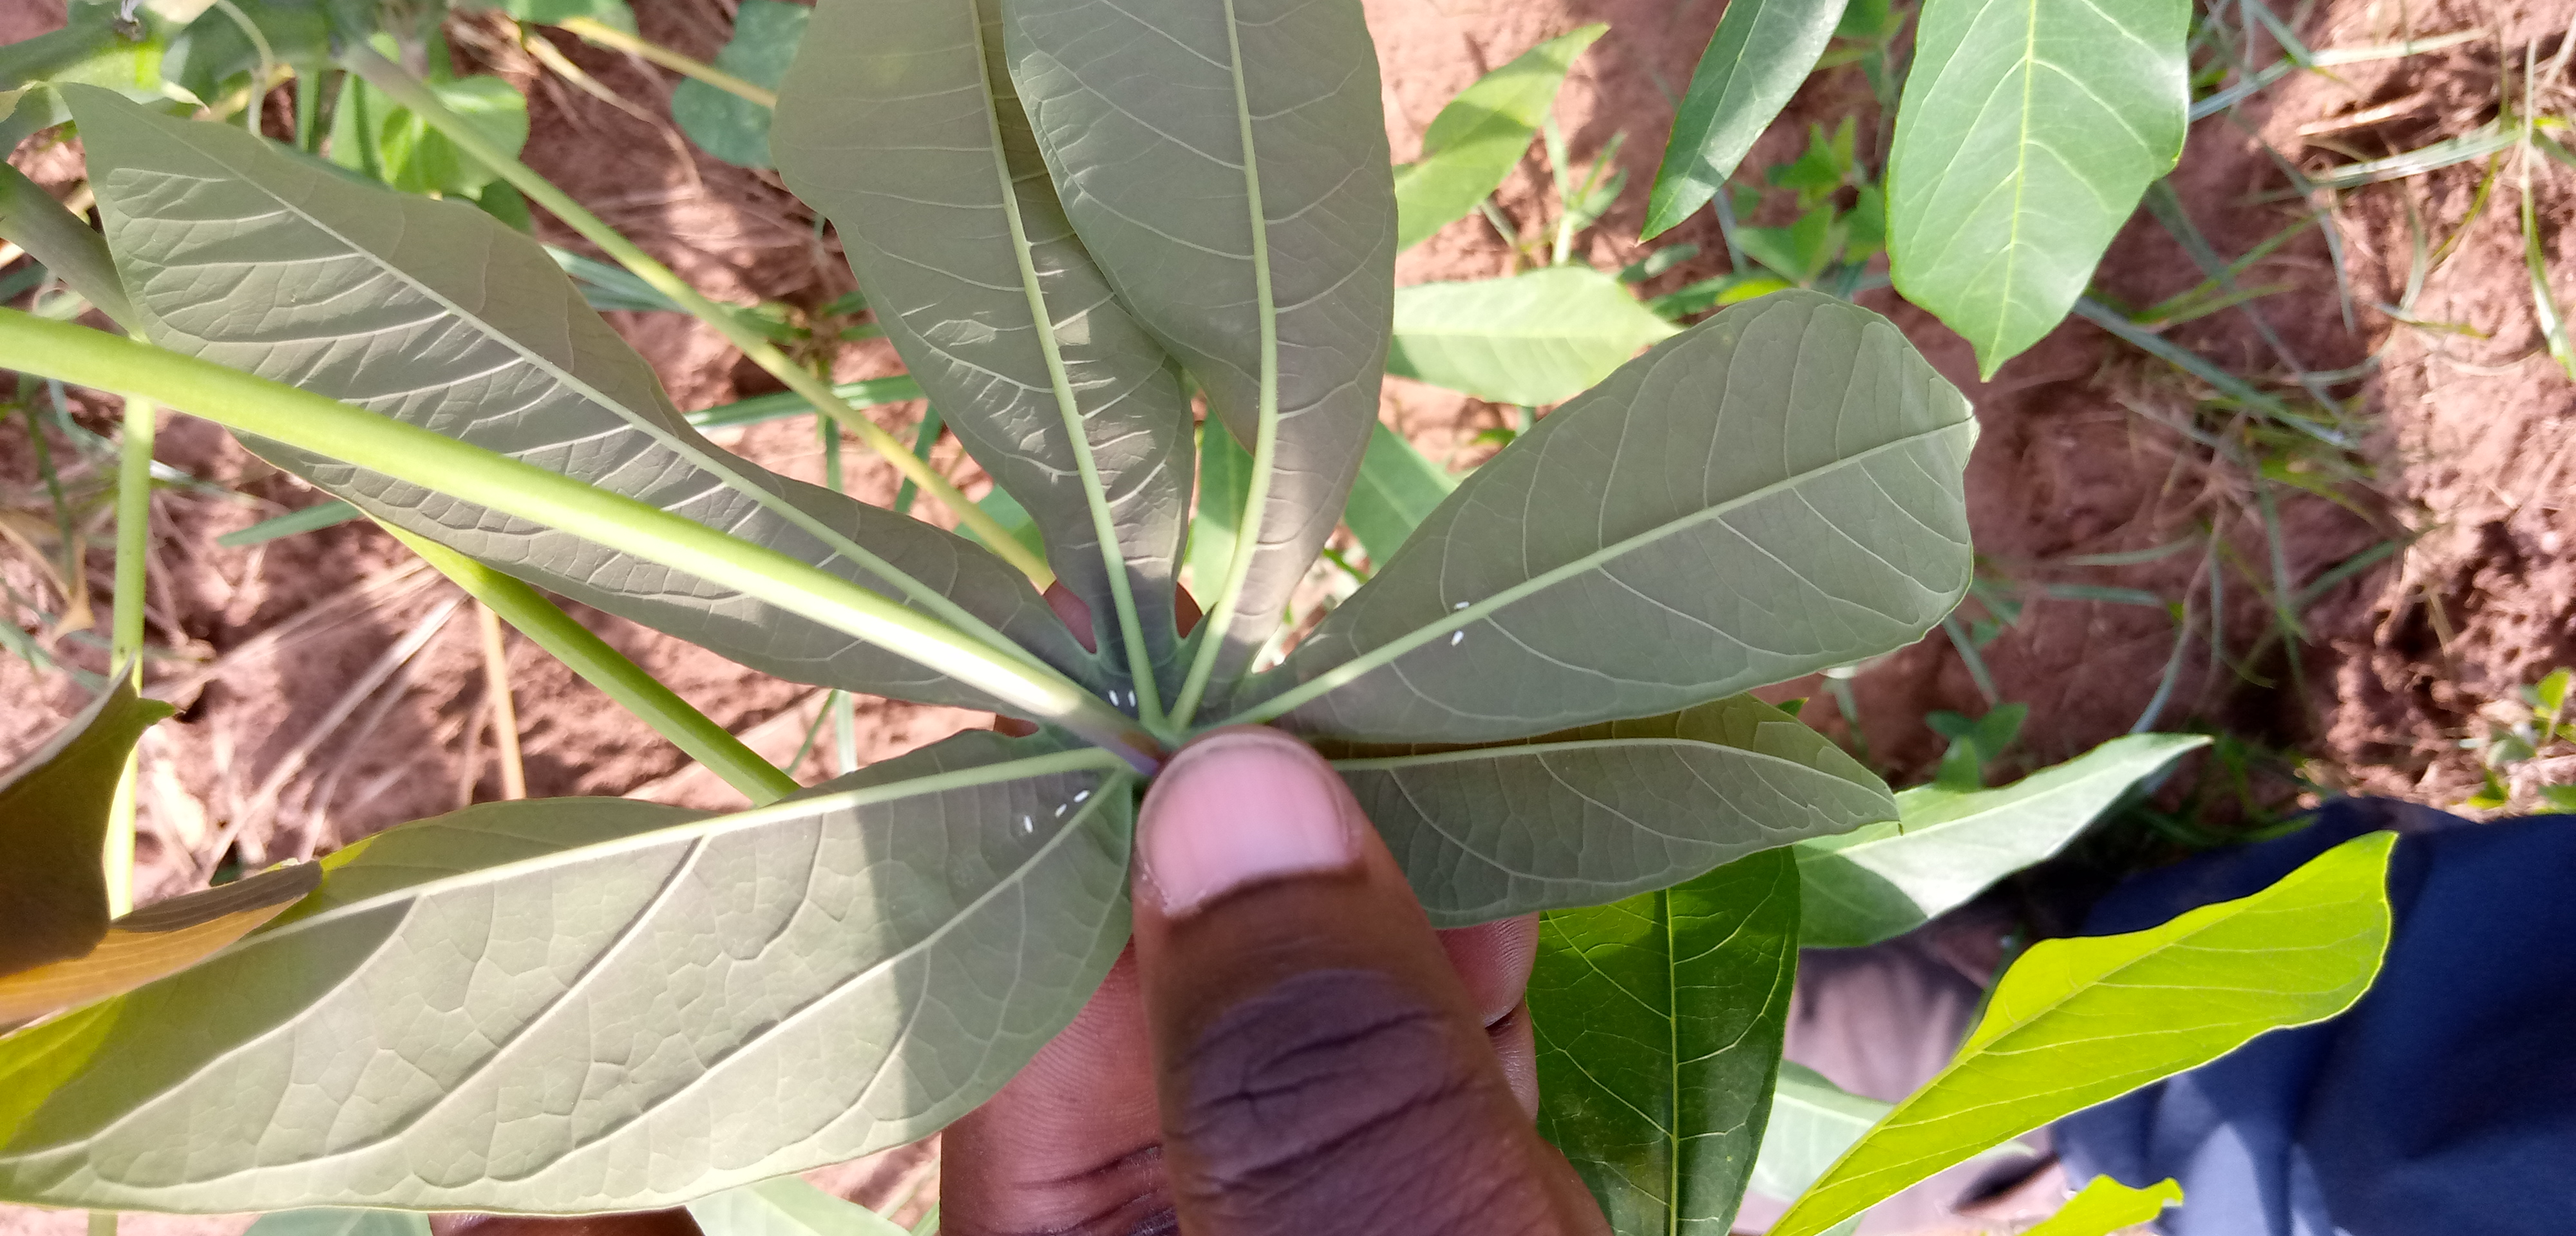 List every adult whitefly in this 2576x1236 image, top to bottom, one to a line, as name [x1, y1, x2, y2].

whitefly [1450, 588, 1477, 619]
whitefly [1445, 625, 1471, 654]
whitefly [1097, 684, 1124, 720]
whitefly [1125, 685, 1141, 715]
whitefly [1070, 782, 1092, 807]
whitefly [1053, 801, 1072, 830]
whitefly [1016, 805, 1042, 838]